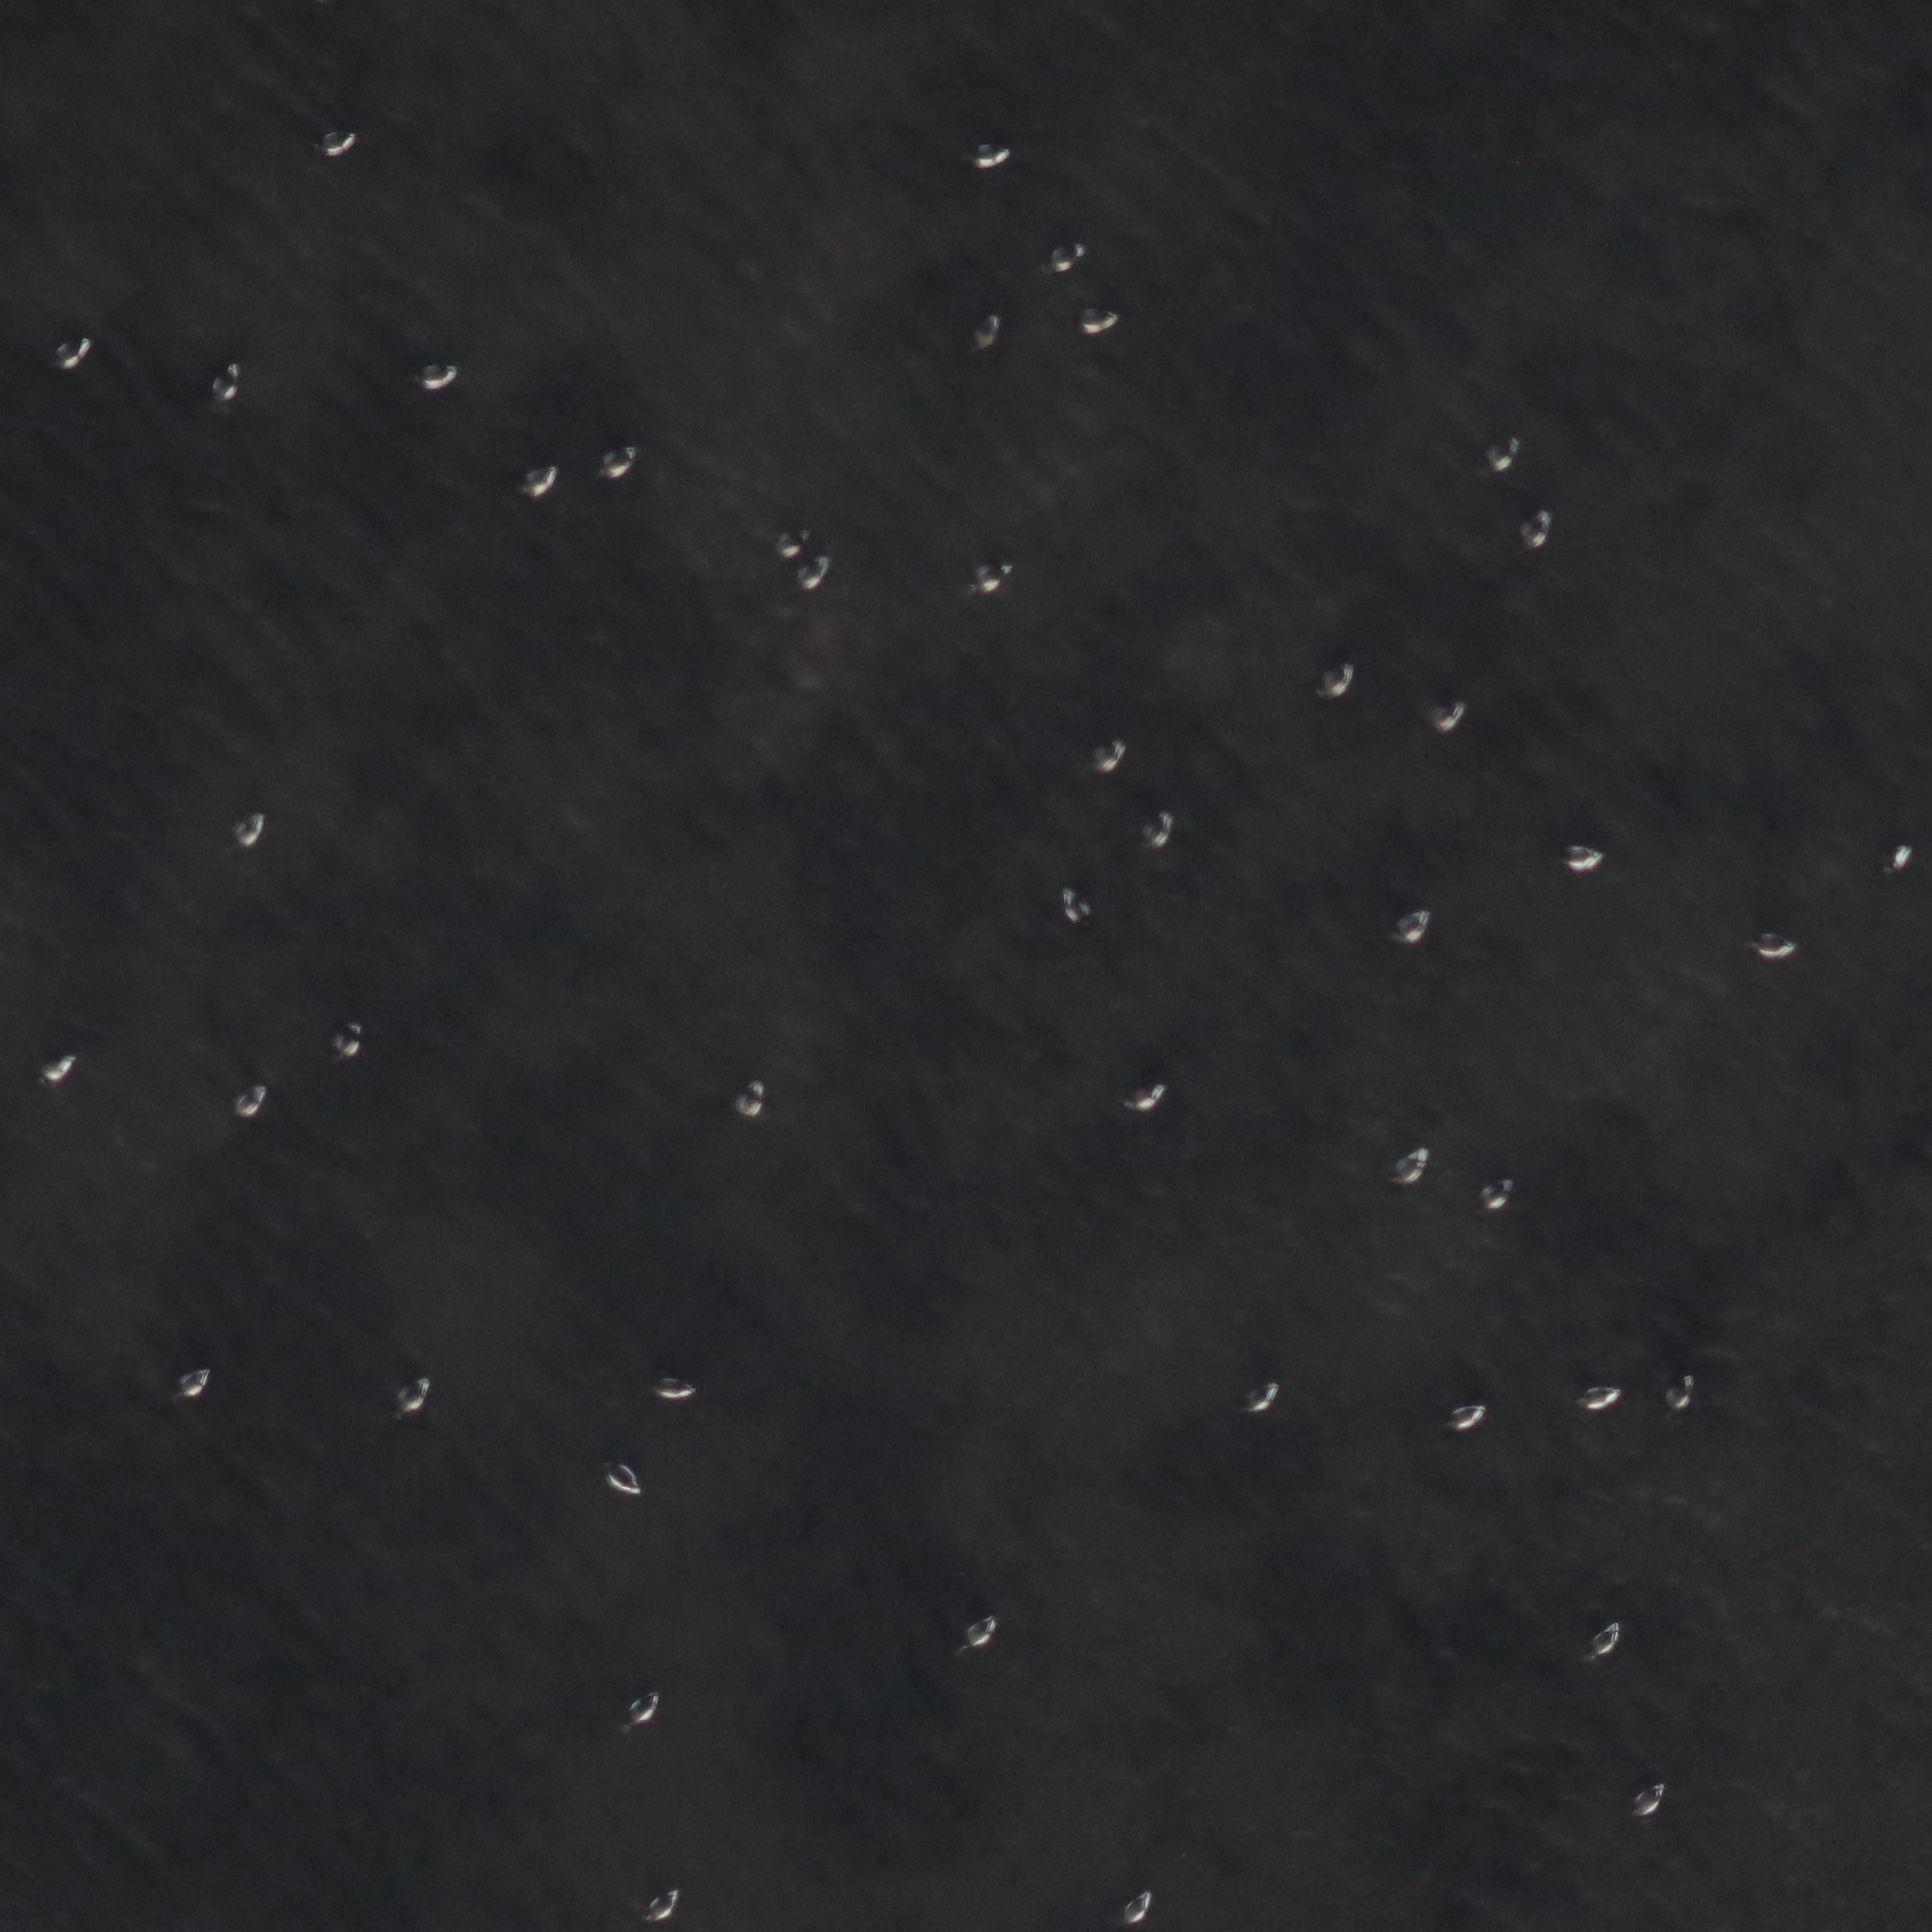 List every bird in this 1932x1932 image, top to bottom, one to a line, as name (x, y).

brant (331, 143)
brant (979, 152)
brant (1064, 256)
brant (1098, 322)
brant (986, 332)
brant (75, 352)
brant (443, 378)
brant (225, 386)
brant (1495, 461)
brant (624, 468)
brant (538, 488)
brant (1535, 533)
brant (789, 541)
brant (816, 573)
brant (990, 577)
brant (1333, 682)
brant (1450, 717)
brant (1112, 760)
brant (247, 828)
brant (1159, 830)
brant (1575, 855)
brant (1905, 863)
brant (1079, 910)
brant (1410, 930)
brant (1771, 945)
brant (346, 1040)
brant (53, 1067)
brant (1142, 1093)
brant (255, 1097)
brant (749, 1106)
brant (1410, 1170)
brant (1495, 1196)
brant (192, 1385)
brant (671, 1386)
brant (1680, 1394)
brant (1608, 1397)
brant (411, 1398)
brant (1263, 1400)
brant (1463, 1421)
brant (622, 1480)
brant (978, 1633)
brant (1604, 1641)
brant (647, 1711)
brant (1647, 1802)
brant (662, 1908)
brant (1133, 1913)